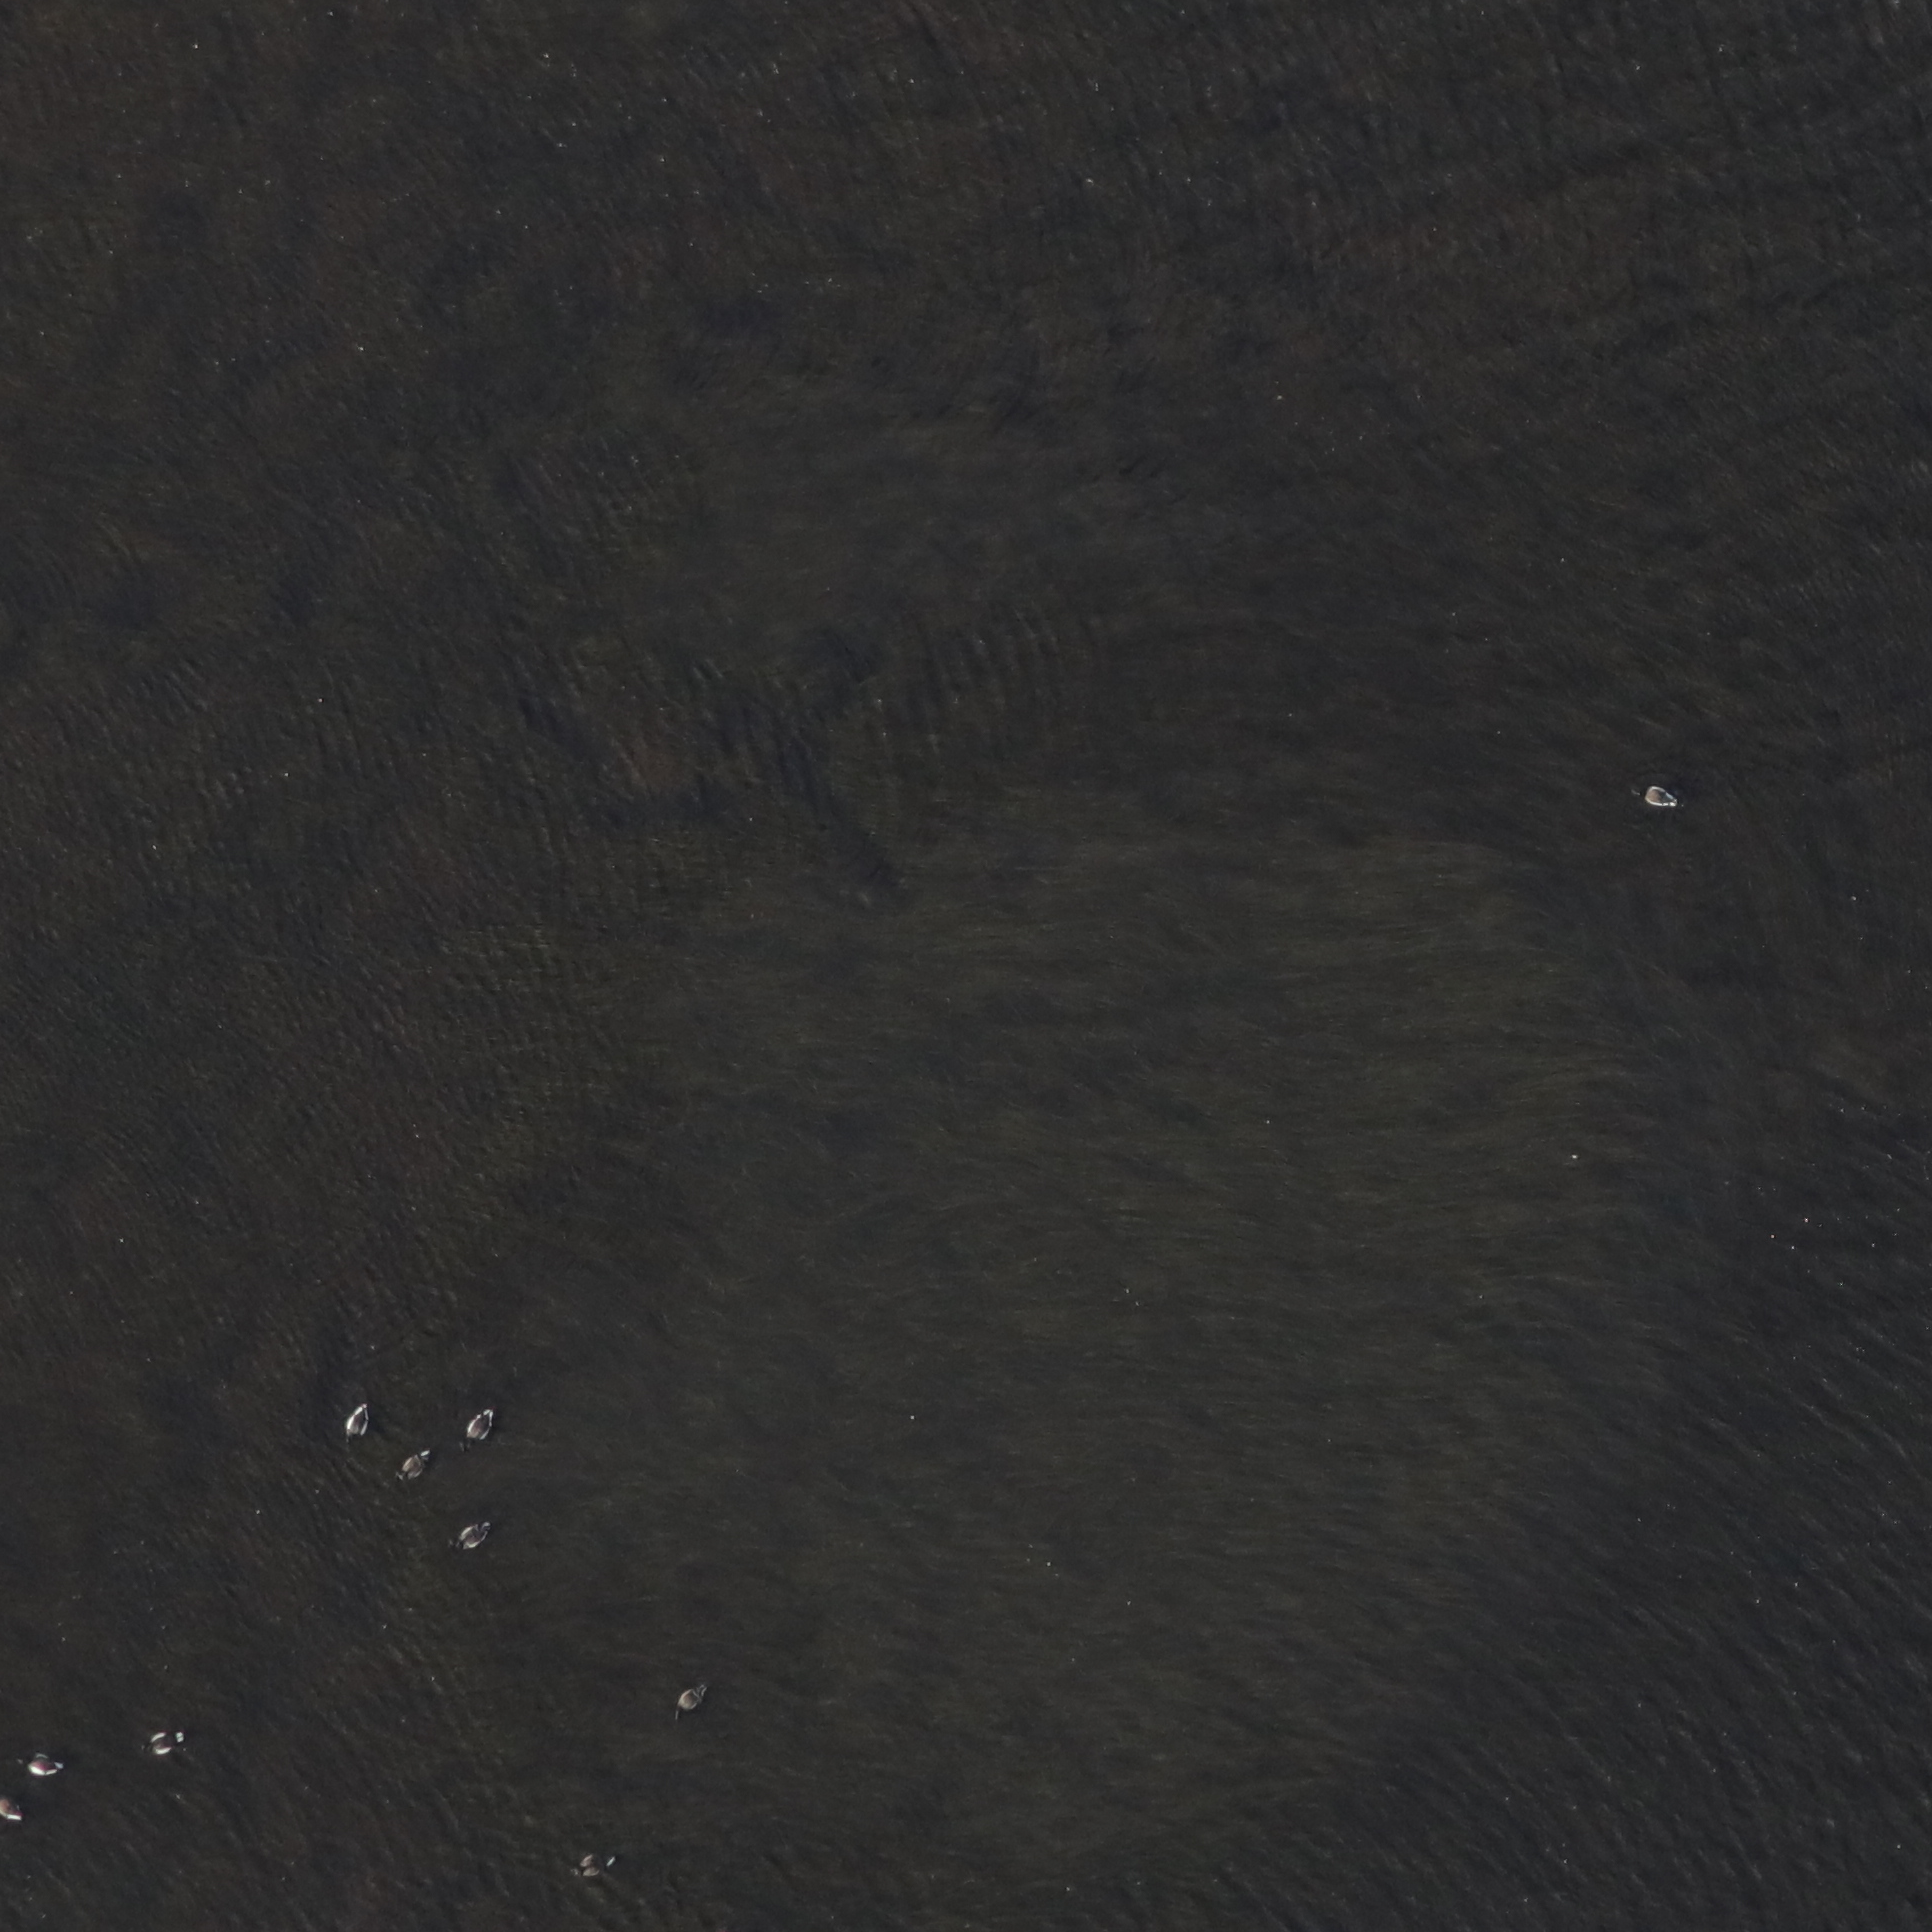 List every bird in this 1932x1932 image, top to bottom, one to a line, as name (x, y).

brant (1658, 796)
brant (356, 1422)
brant (480, 1427)
brant (414, 1467)
brant (472, 1537)
brant (689, 1700)
brant (164, 1744)
brant (43, 1764)
brant (3, 1808)
brant (595, 1866)